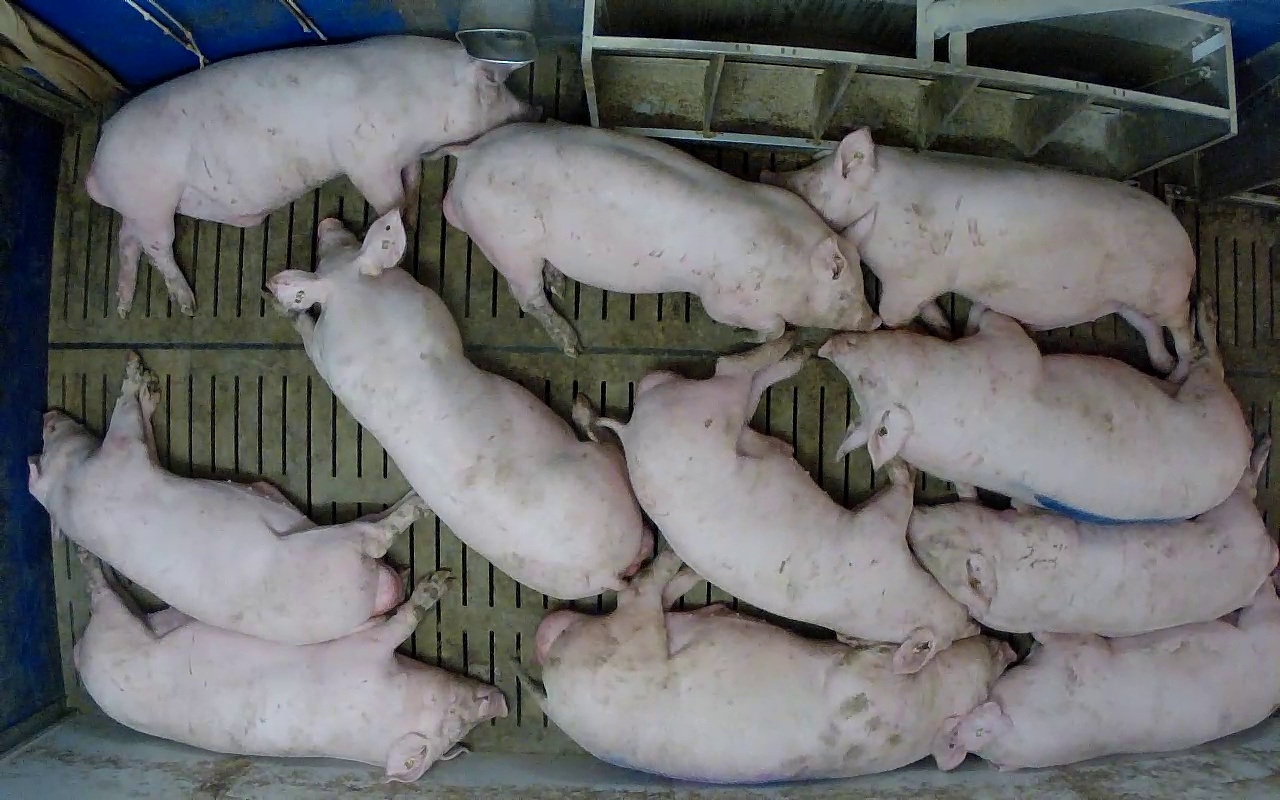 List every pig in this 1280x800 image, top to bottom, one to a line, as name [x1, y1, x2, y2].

pig [85, 36, 532, 319]
pig [423, 119, 886, 358]
pig [760, 123, 1196, 378]
pig [255, 206, 660, 600]
pig [817, 294, 1255, 528]
pig [596, 340, 984, 678]
pig [27, 349, 434, 647]
pig [909, 439, 1278, 633]
pig [69, 539, 507, 781]
pig [507, 544, 1019, 787]
pig [960, 576, 1277, 771]